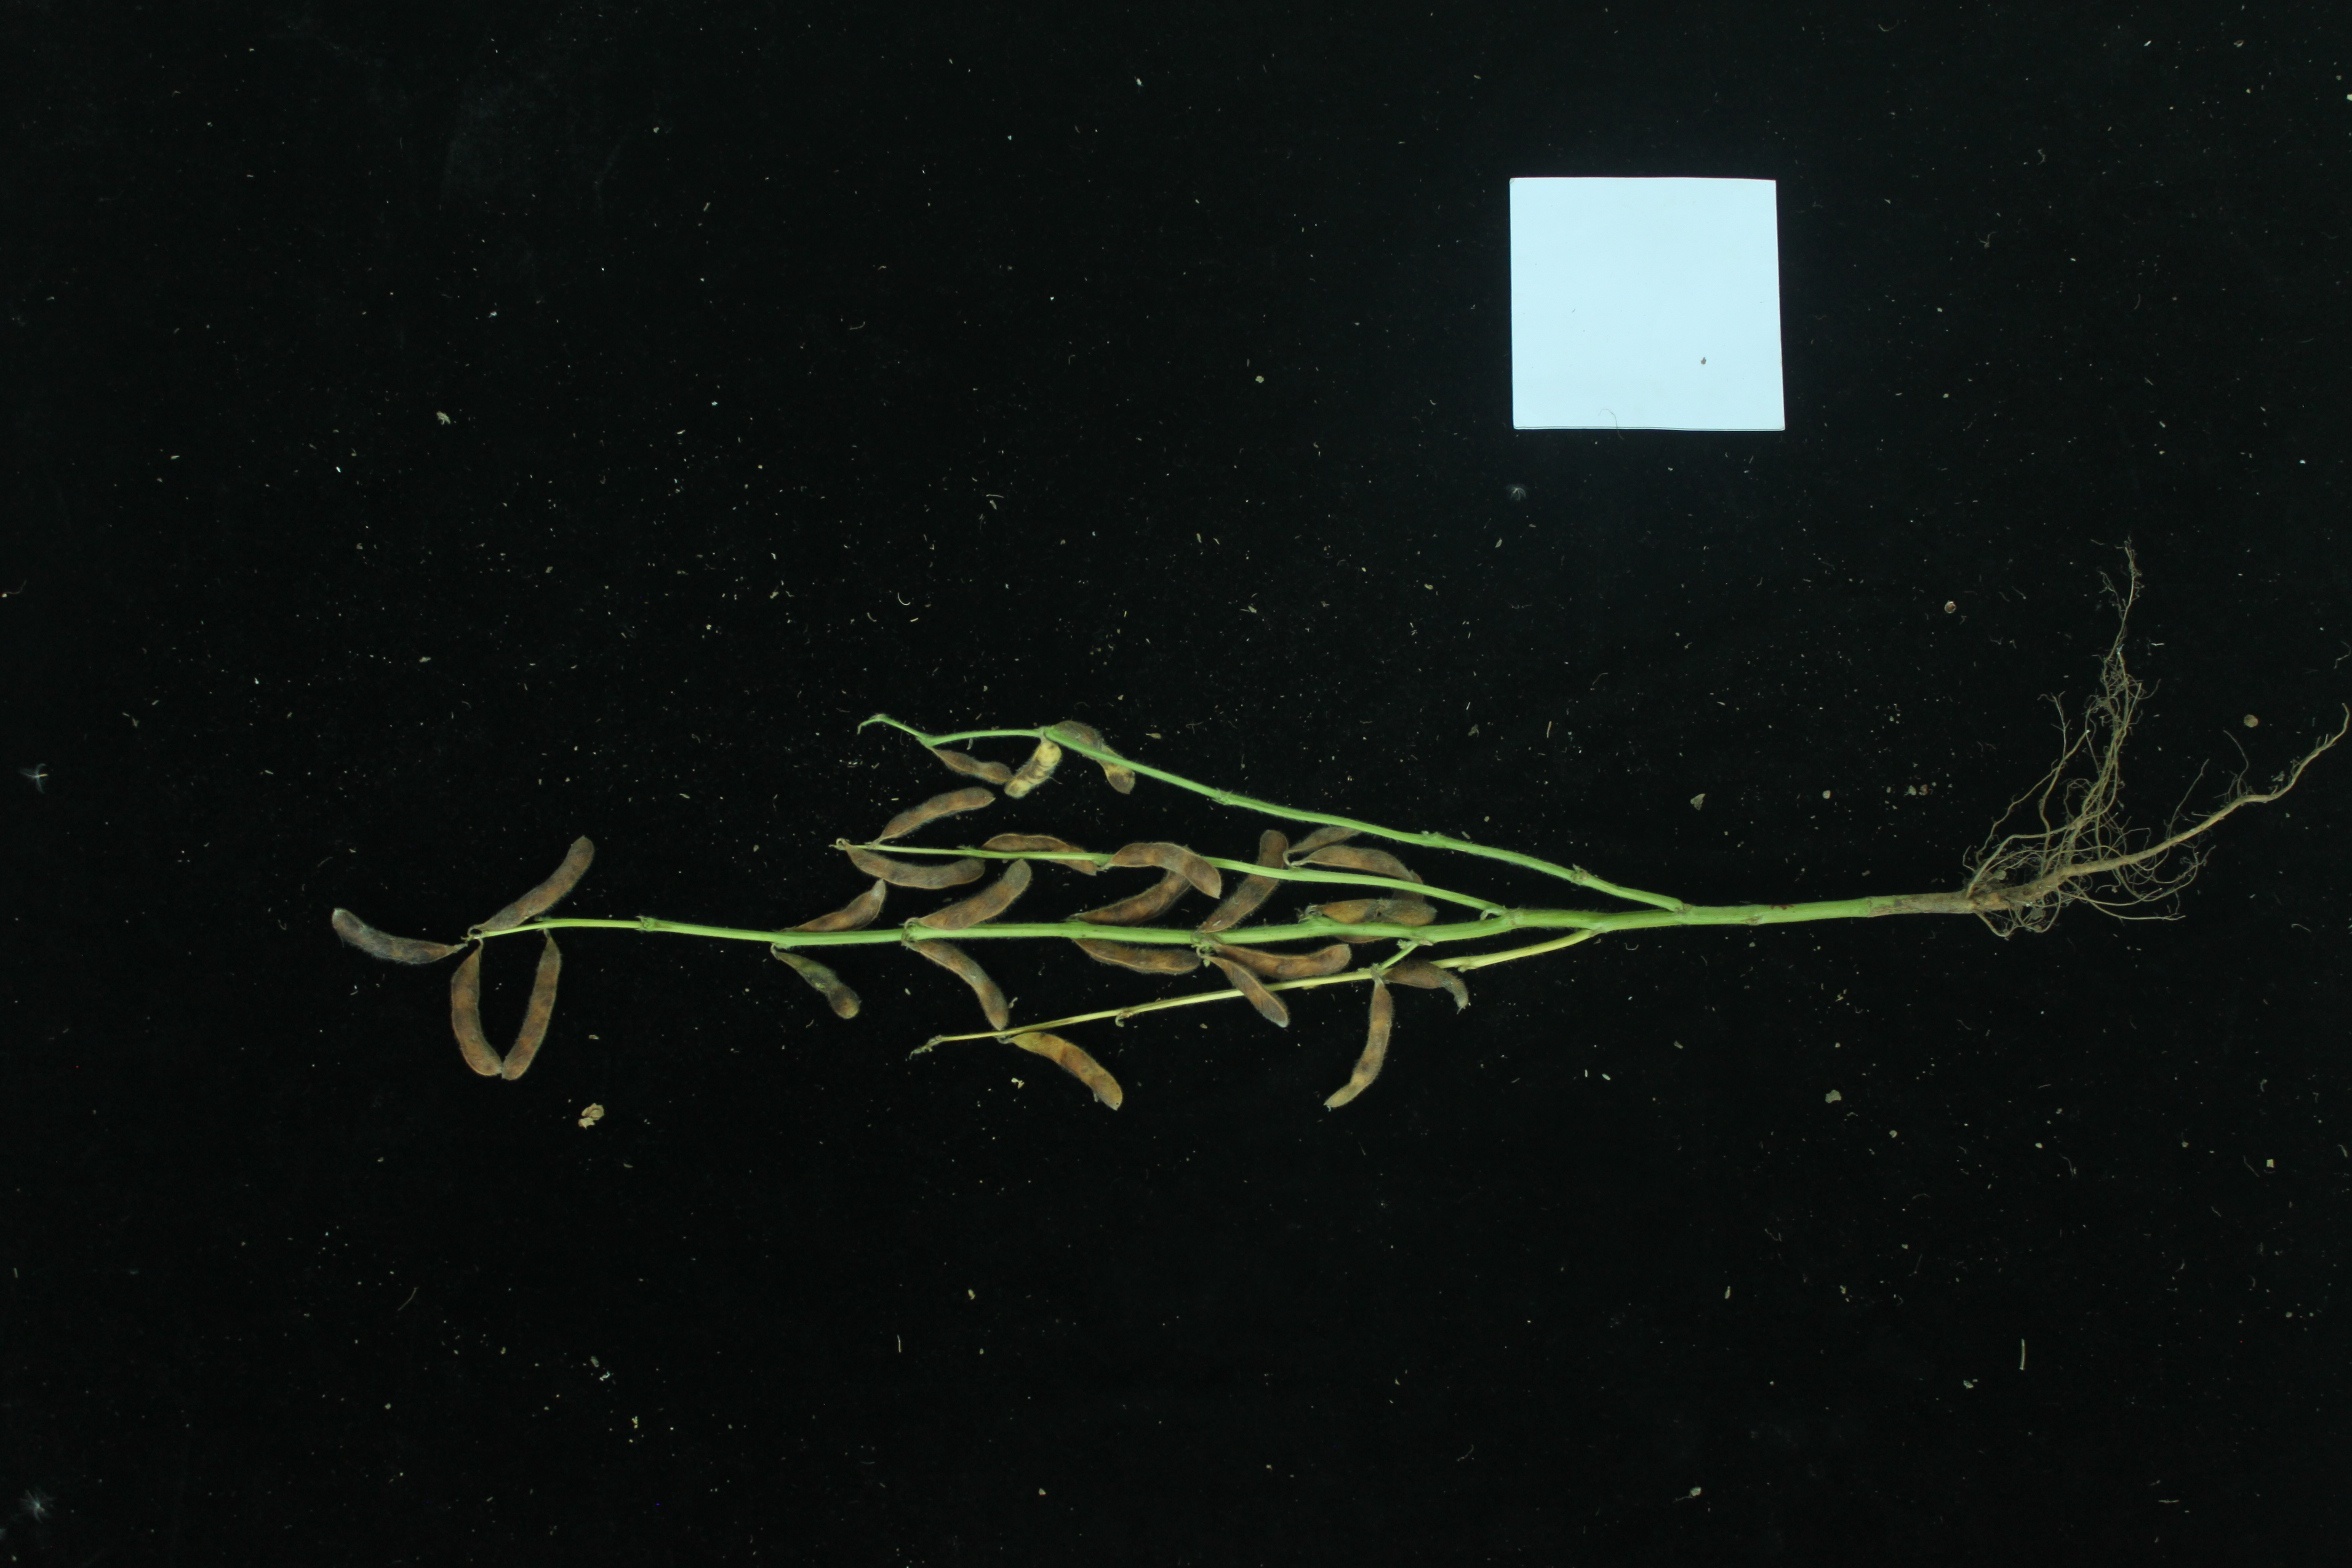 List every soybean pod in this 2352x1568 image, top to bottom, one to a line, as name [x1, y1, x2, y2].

soybean pod [1048, 722, 1135, 795]
soybean pod [1005, 733, 1060, 797]
soybean pod [928, 749, 1011, 785]
soybean pod [873, 789, 995, 843]
soybean pod [1281, 829, 1361, 863]
soybean pod [1195, 831, 1288, 934]
soybean pod [981, 833, 1097, 877]
soybean pod [468, 836, 592, 935]
soybean pod [836, 840, 983, 889]
soybean pod [1068, 845, 1197, 921]
soybean pod [1101, 845, 1220, 897]
soybean pod [1291, 845, 1420, 887]
soybean pod [903, 861, 1029, 932]
soybean pod [782, 881, 884, 934]
soybean pod [1303, 899, 1436, 928]
soybean pod [331, 910, 469, 965]
soybean pod [500, 931, 560, 1079]
soybean pod [1071, 938, 1201, 975]
soybean pod [1213, 940, 1350, 990]
soybean pod [900, 941, 1008, 1031]
soybean pod [451, 942, 501, 1077]
soybean pod [770, 947, 859, 1018]
soybean pod [1204, 955, 1288, 1027]
soybean pod [1370, 966, 1468, 1011]
soybean pod [1324, 978, 1392, 1107]
soybean pod [998, 1033, 1122, 1110]